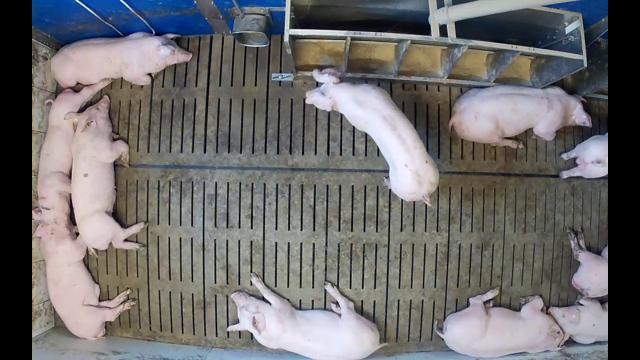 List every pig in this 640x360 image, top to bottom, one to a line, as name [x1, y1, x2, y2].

pig [49, 30, 196, 90]
pig [304, 67, 440, 207]
pig [33, 76, 116, 236]
pig [448, 85, 592, 150]
pig [62, 94, 150, 258]
pig [558, 134, 608, 181]
pig [33, 224, 138, 341]
pig [565, 227, 608, 298]
pig [226, 271, 389, 360]
pig [434, 287, 566, 355]
pig [547, 294, 608, 347]